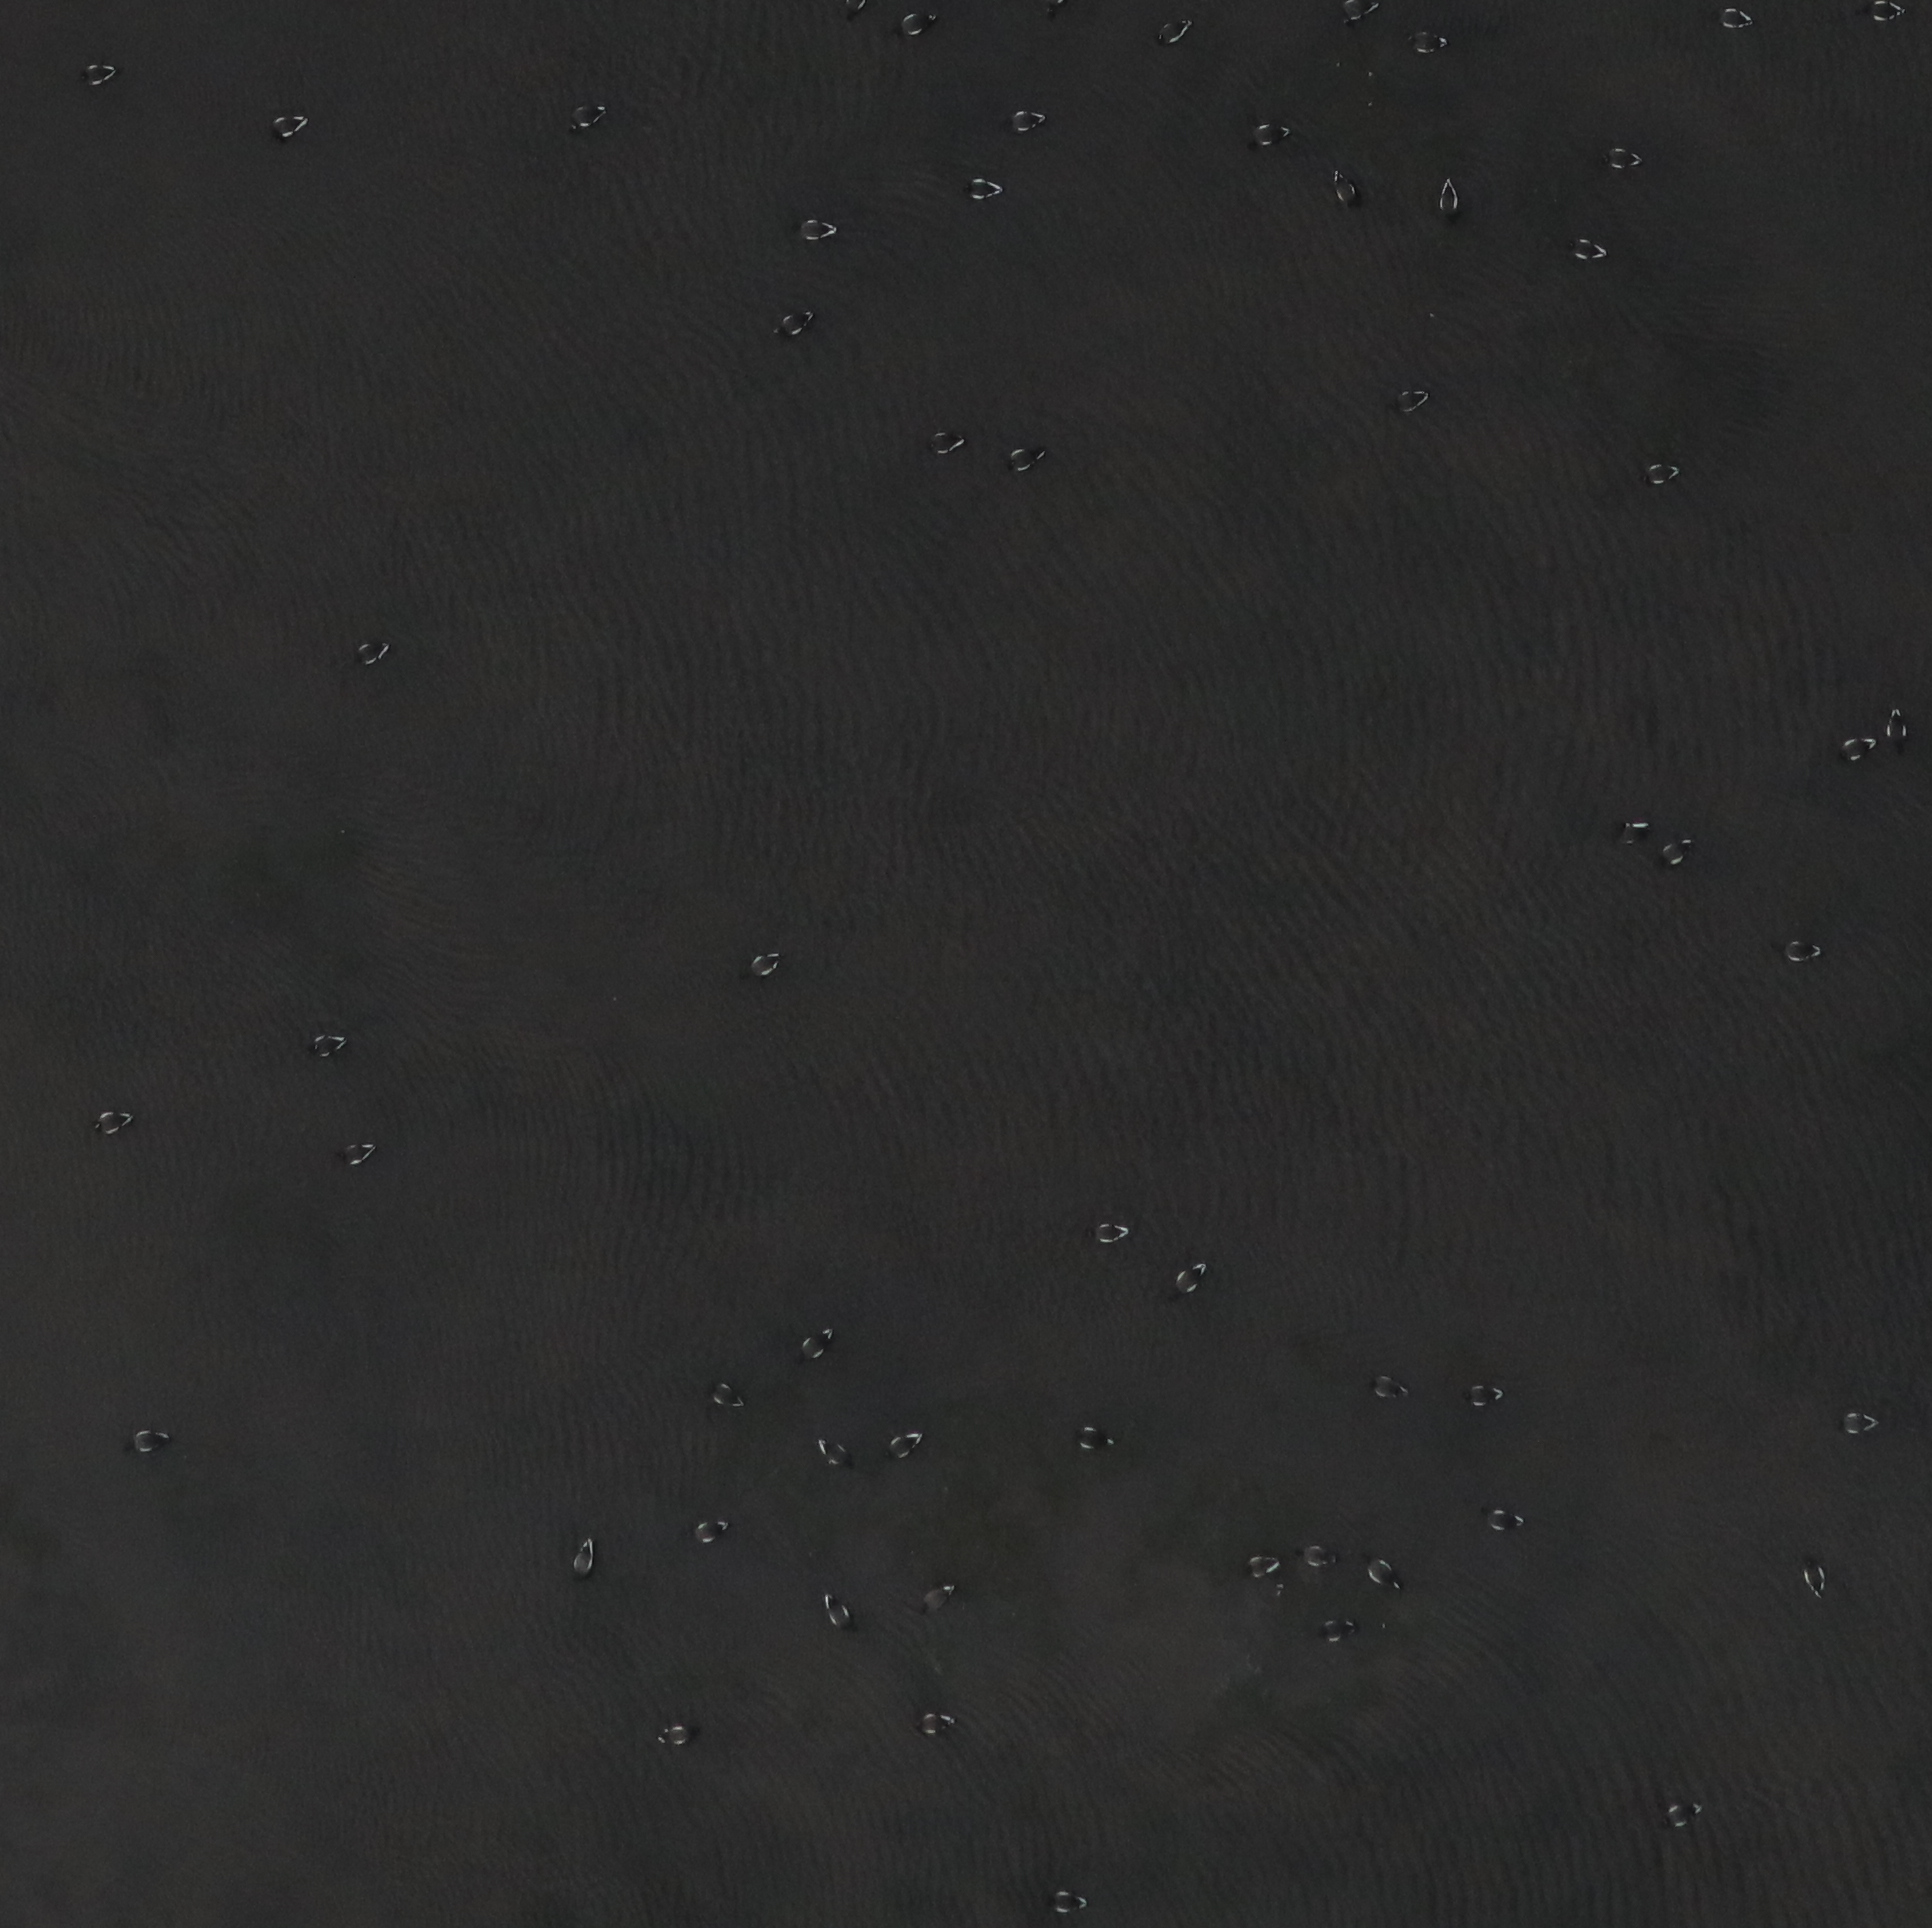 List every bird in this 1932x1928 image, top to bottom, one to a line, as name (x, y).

brant (857, 1)
brant (1883, 11)
brant (1358, 12)
brant (1735, 19)
brant (916, 24)
brant (1175, 33)
brant (1424, 41)
brant (98, 76)
brant (587, 117)
brant (1025, 121)
brant (287, 127)
brant (1270, 135)
brant (1621, 160)
brant (983, 189)
brant (1348, 191)
brant (1450, 200)
brant (815, 230)
brant (1588, 249)
brant (794, 324)
brant (1411, 401)
brant (945, 443)
brant (1026, 460)
brant (1661, 474)
brant (372, 652)
brant (1898, 721)
brant (1856, 747)
brant (1632, 829)
brant (1677, 853)
brant (1798, 951)
brant (764, 966)
brant (328, 1046)
brant (110, 1123)
brant (358, 1154)
brant (1109, 1231)
brant (1190, 1278)
brant (814, 1345)
brant (1388, 1386)
brant (1481, 1395)
brant (726, 1396)
brant (1858, 1423)
brant (1096, 1439)
brant (148, 1440)
brant (902, 1445)
brant (835, 1454)
brant (1503, 1520)
brant (712, 1531)
brant (586, 1557)
brant (1318, 1557)
brant (1263, 1564)
brant (1381, 1572)
brant (1811, 1578)
brant (936, 1600)
brant (840, 1612)
brant (1336, 1628)
brant (938, 1723)
brant (676, 1734)
brant (1682, 1813)
brant (1064, 1900)